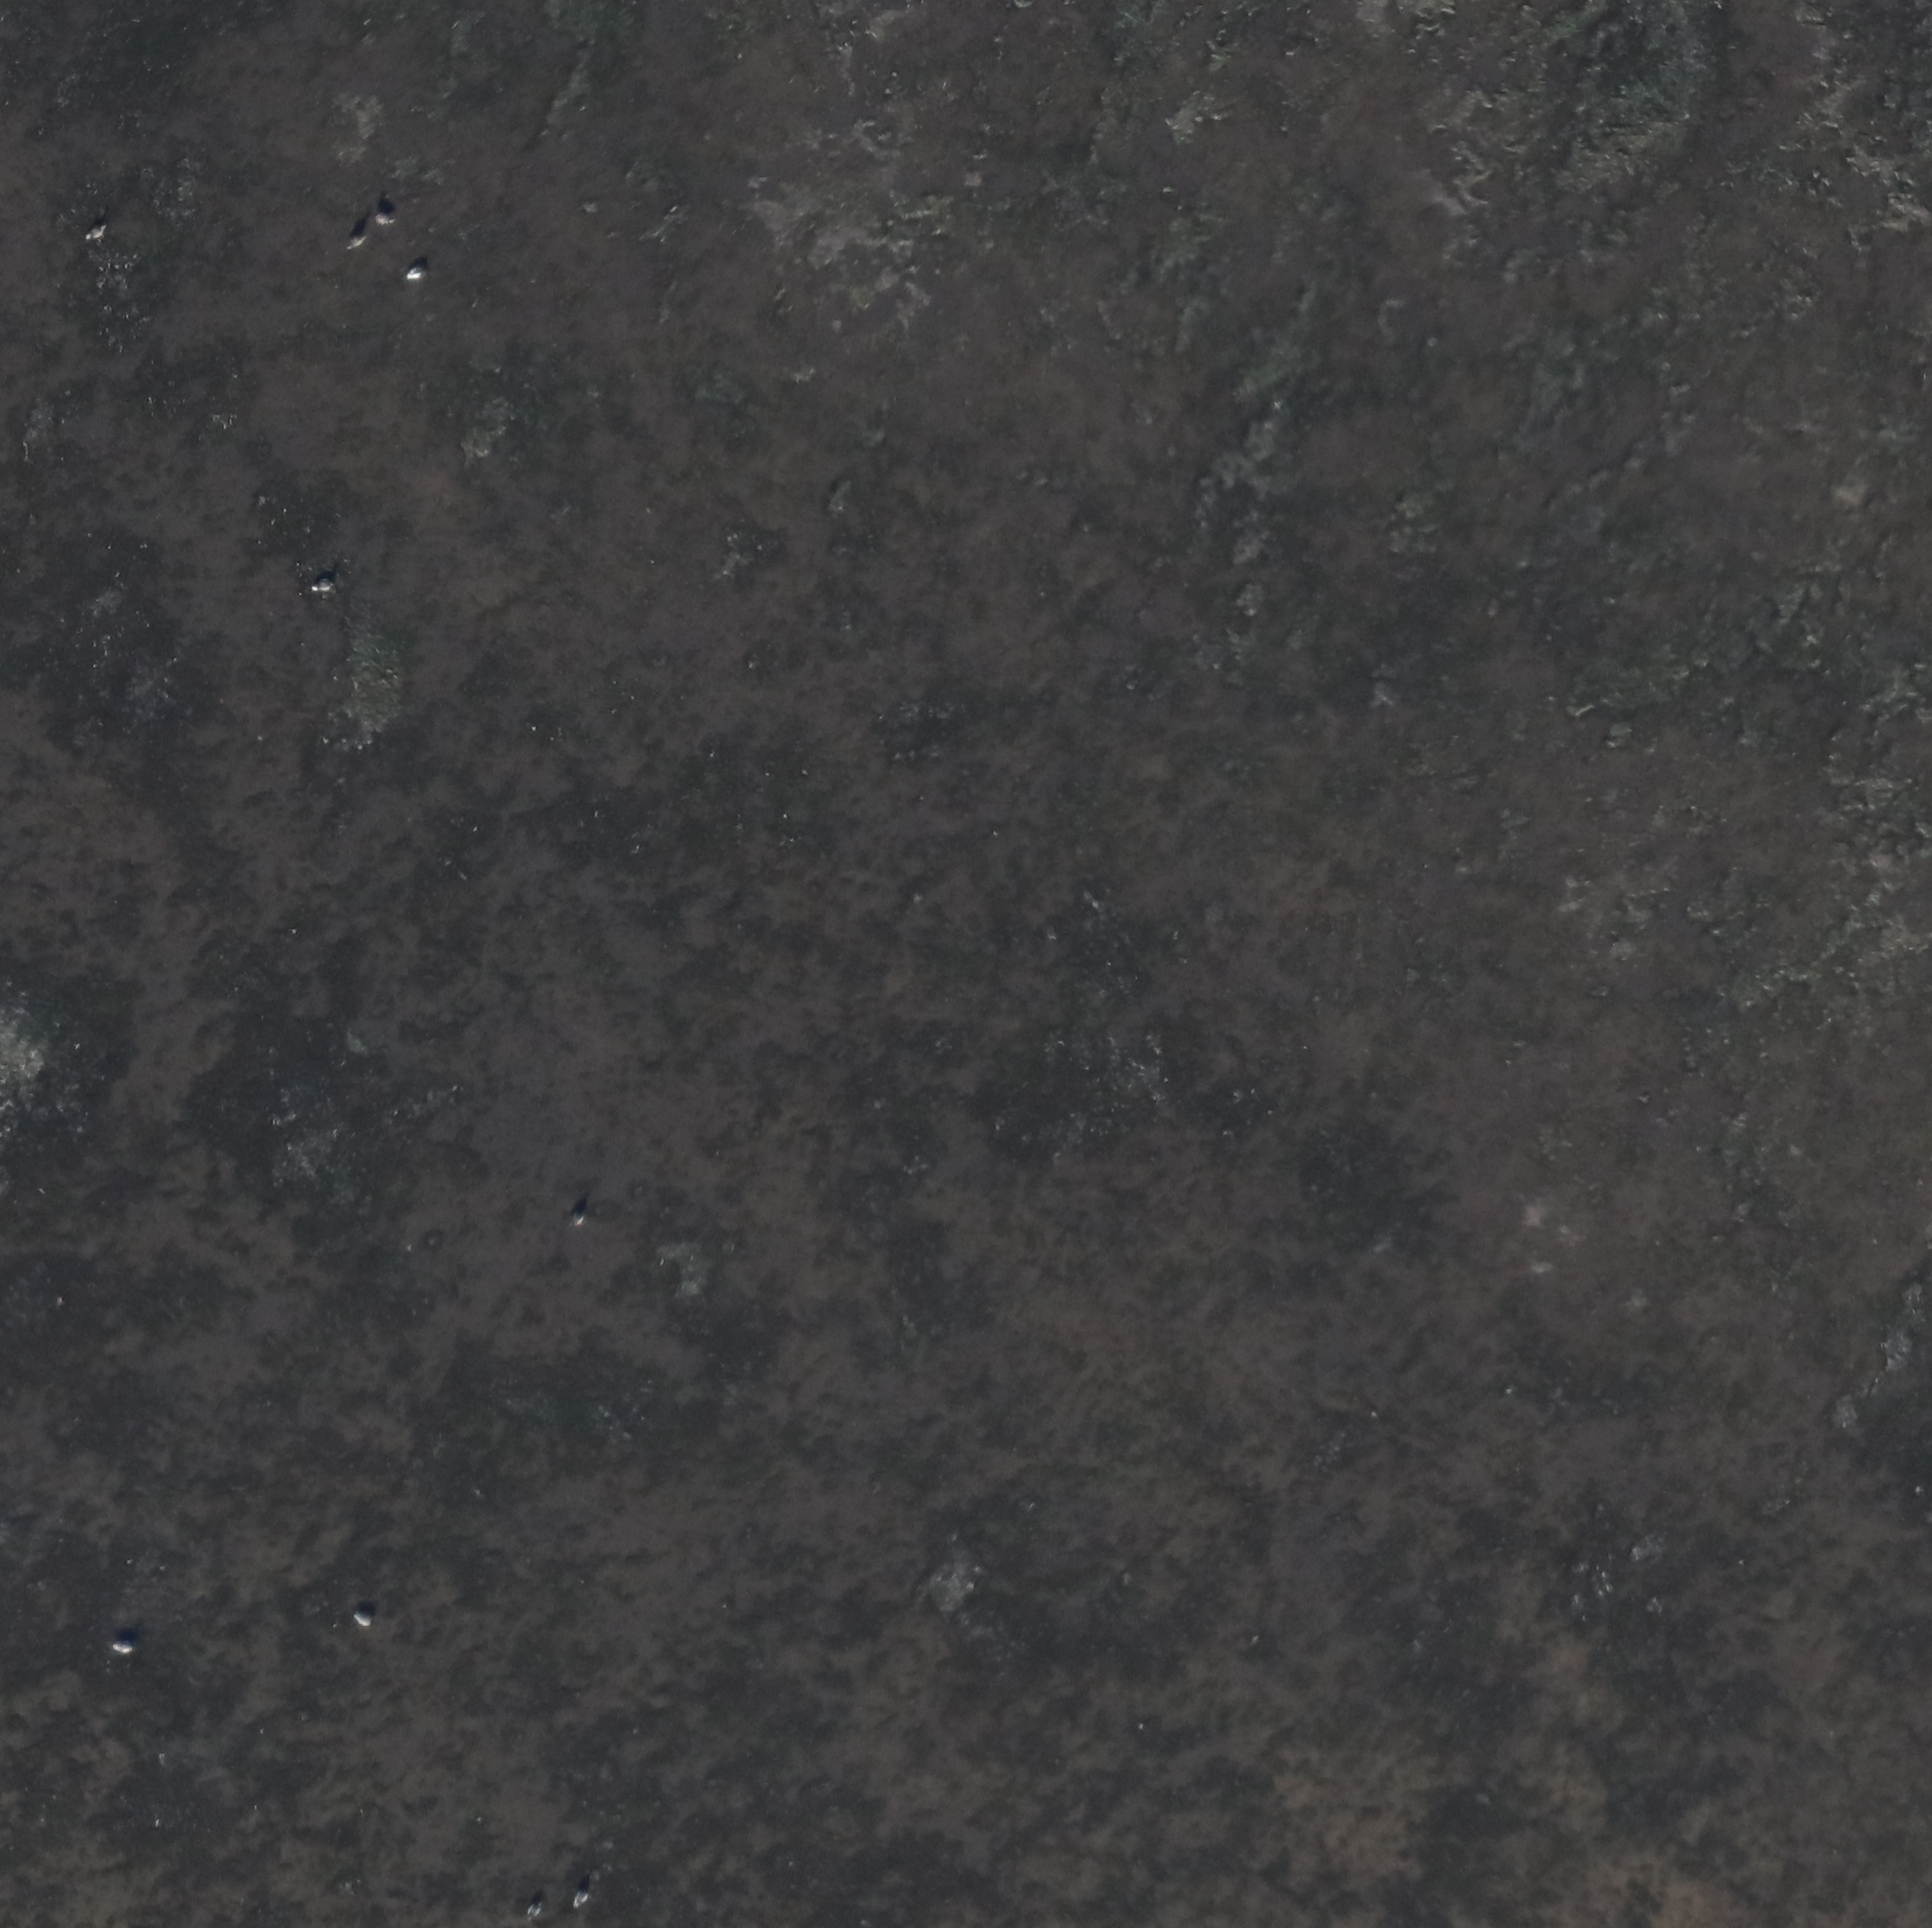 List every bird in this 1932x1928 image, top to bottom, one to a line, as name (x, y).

Canada goose (383, 220)
Canada goose (98, 232)
Canada goose (357, 241)
brant (416, 274)
brant (326, 586)
Canada goose (577, 1221)
Canada goose (360, 1618)
Canada goose (123, 1647)
brant (582, 1898)
brant (534, 1909)